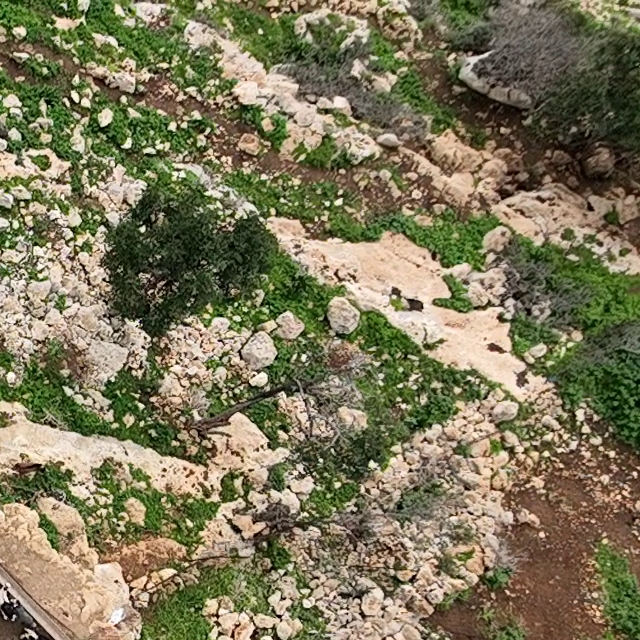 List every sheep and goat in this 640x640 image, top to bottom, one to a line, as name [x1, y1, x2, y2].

goat [0, 578, 18, 622]
goat [11, 598, 37, 626]
goat [22, 627, 73, 639]